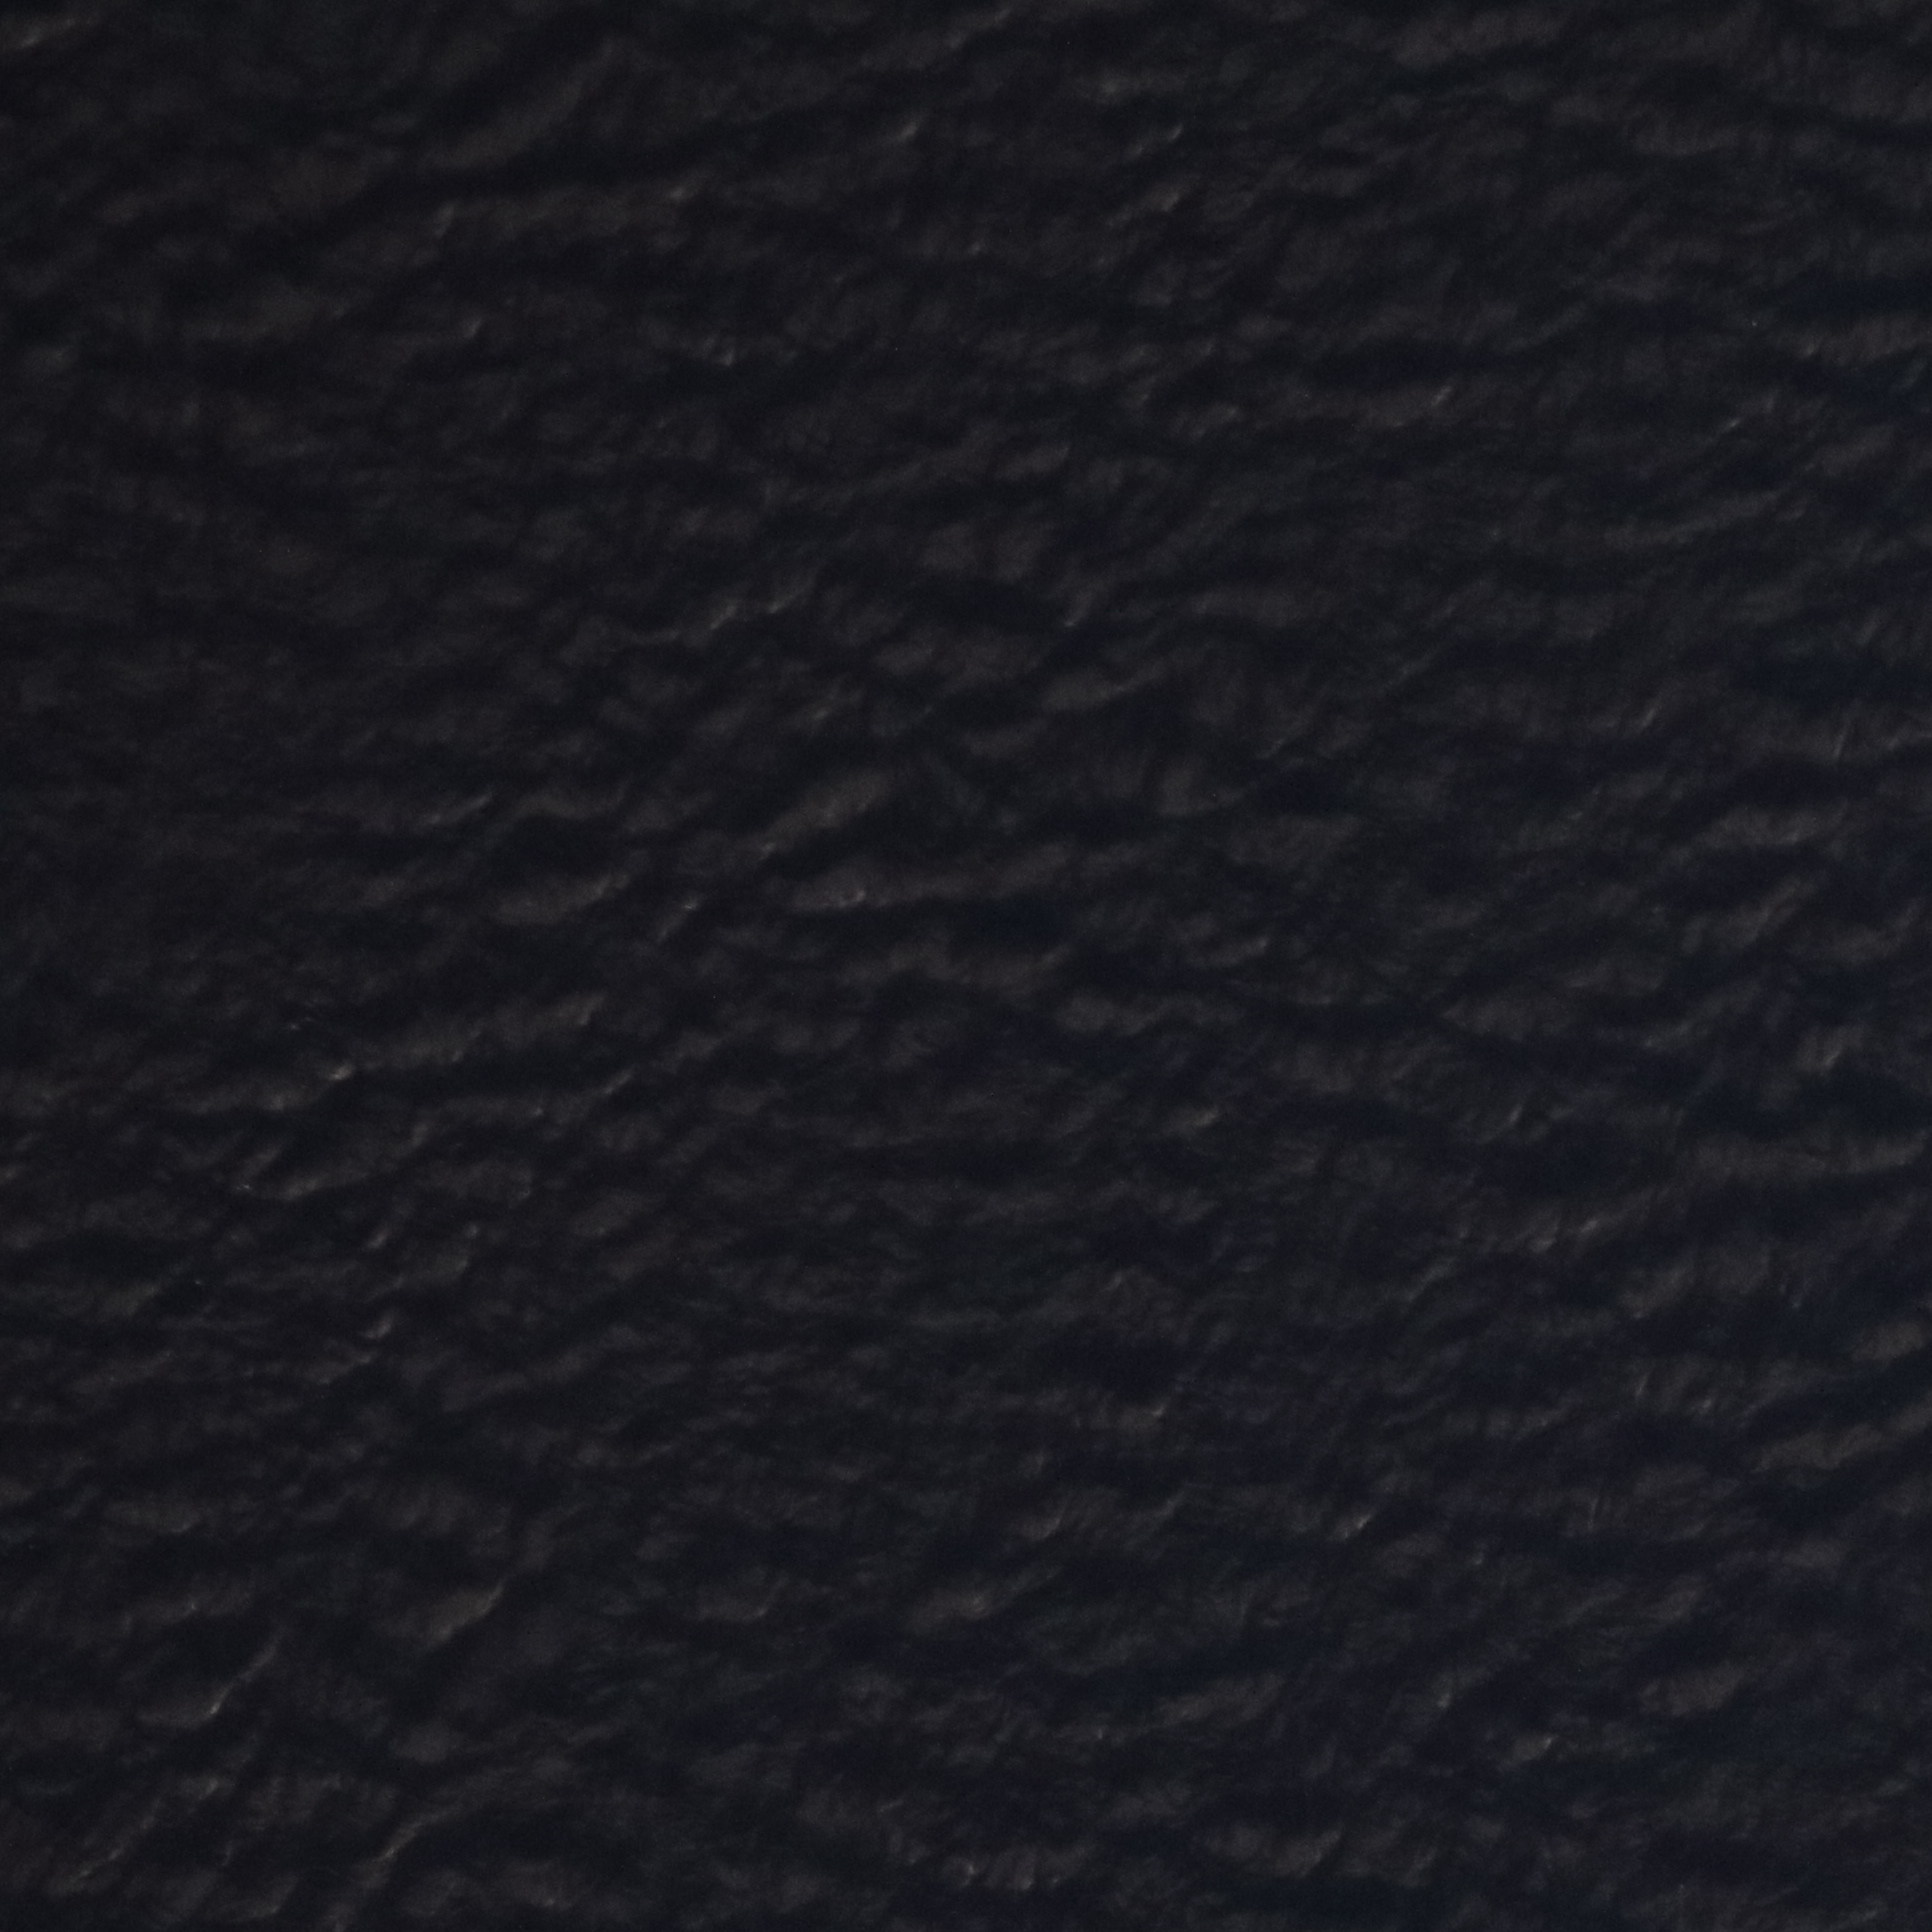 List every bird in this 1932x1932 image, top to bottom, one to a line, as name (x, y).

None